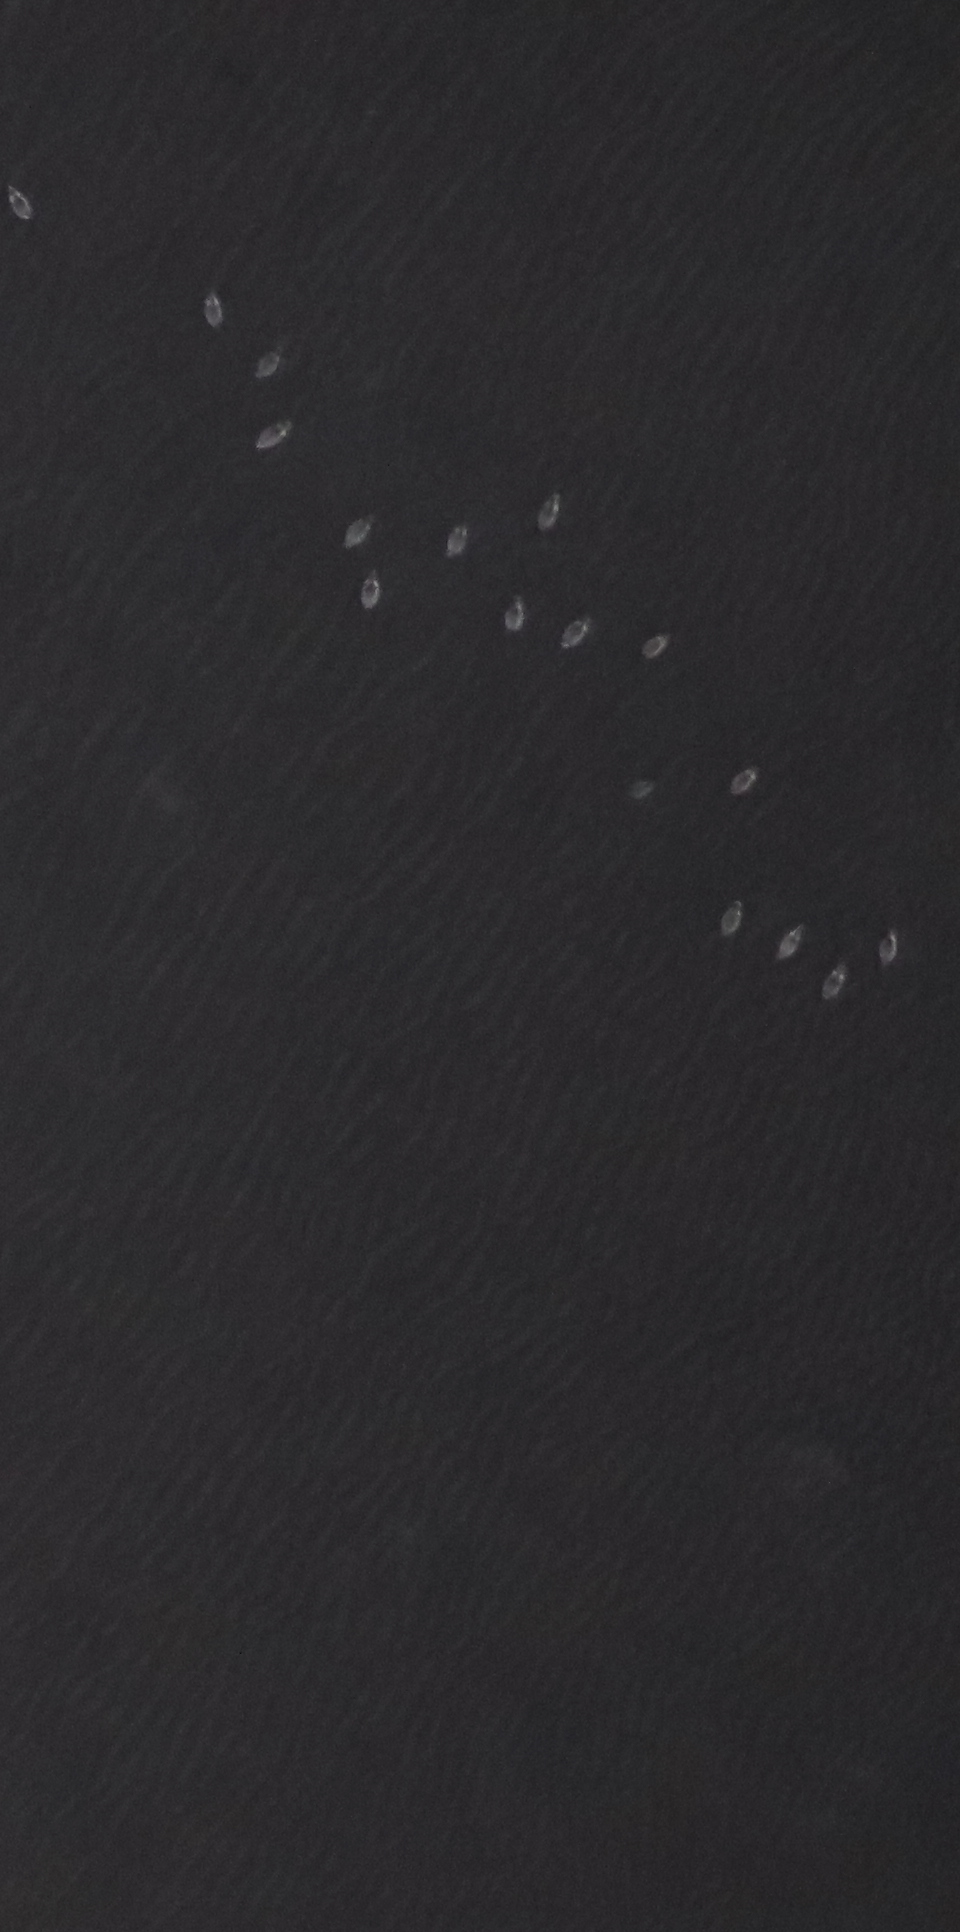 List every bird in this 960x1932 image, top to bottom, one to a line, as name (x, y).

brant (20, 206)
brant (215, 311)
brant (268, 363)
brant (274, 436)
brant (547, 512)
brant (357, 533)
brant (457, 542)
brant (373, 588)
brant (517, 620)
brant (573, 632)
brant (658, 646)
brant (742, 782)
brant (639, 788)
brant (732, 917)
brant (794, 938)
brant (889, 950)
brant (835, 985)